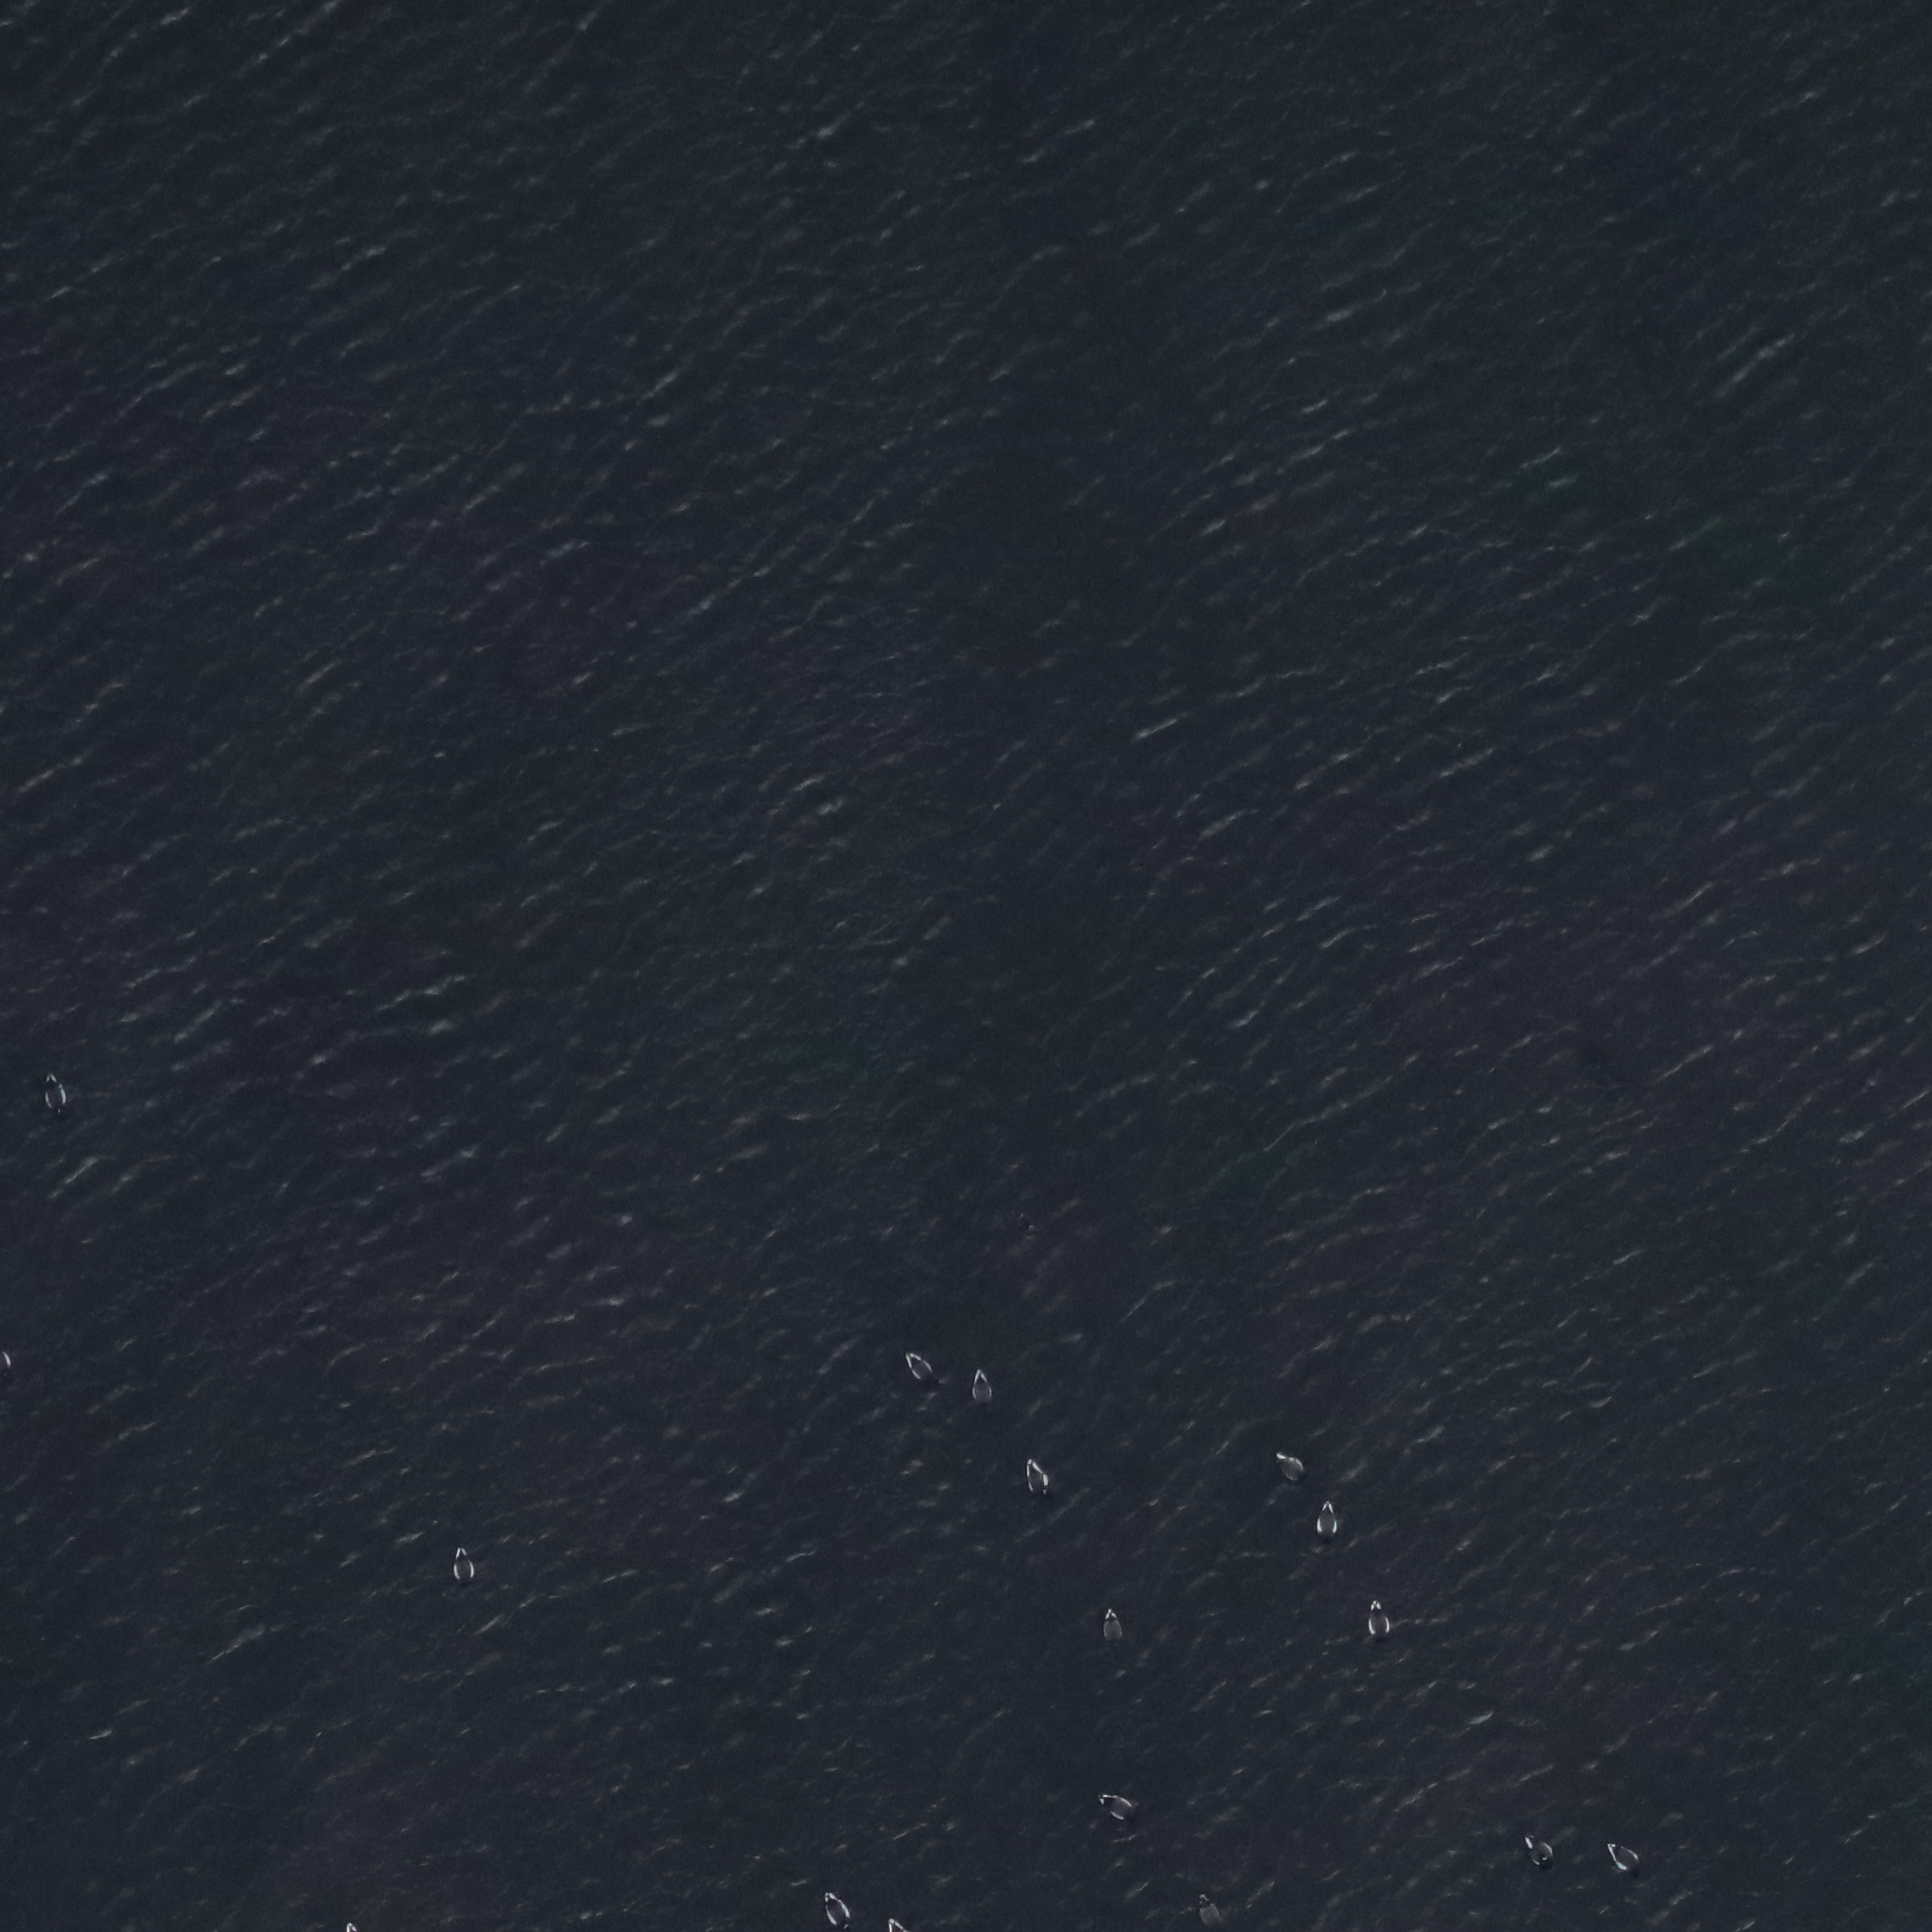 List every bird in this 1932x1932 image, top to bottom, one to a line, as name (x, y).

brant (54, 1095)
brant (921, 1367)
brant (981, 1390)
brant (1292, 1467)
brant (1035, 1478)
brant (1328, 1522)
brant (463, 1566)
brant (1378, 1622)
brant (1111, 1629)
brant (1119, 1807)
brant (1540, 1853)
brant (1625, 1857)
brant (836, 1912)
brant (1210, 1914)